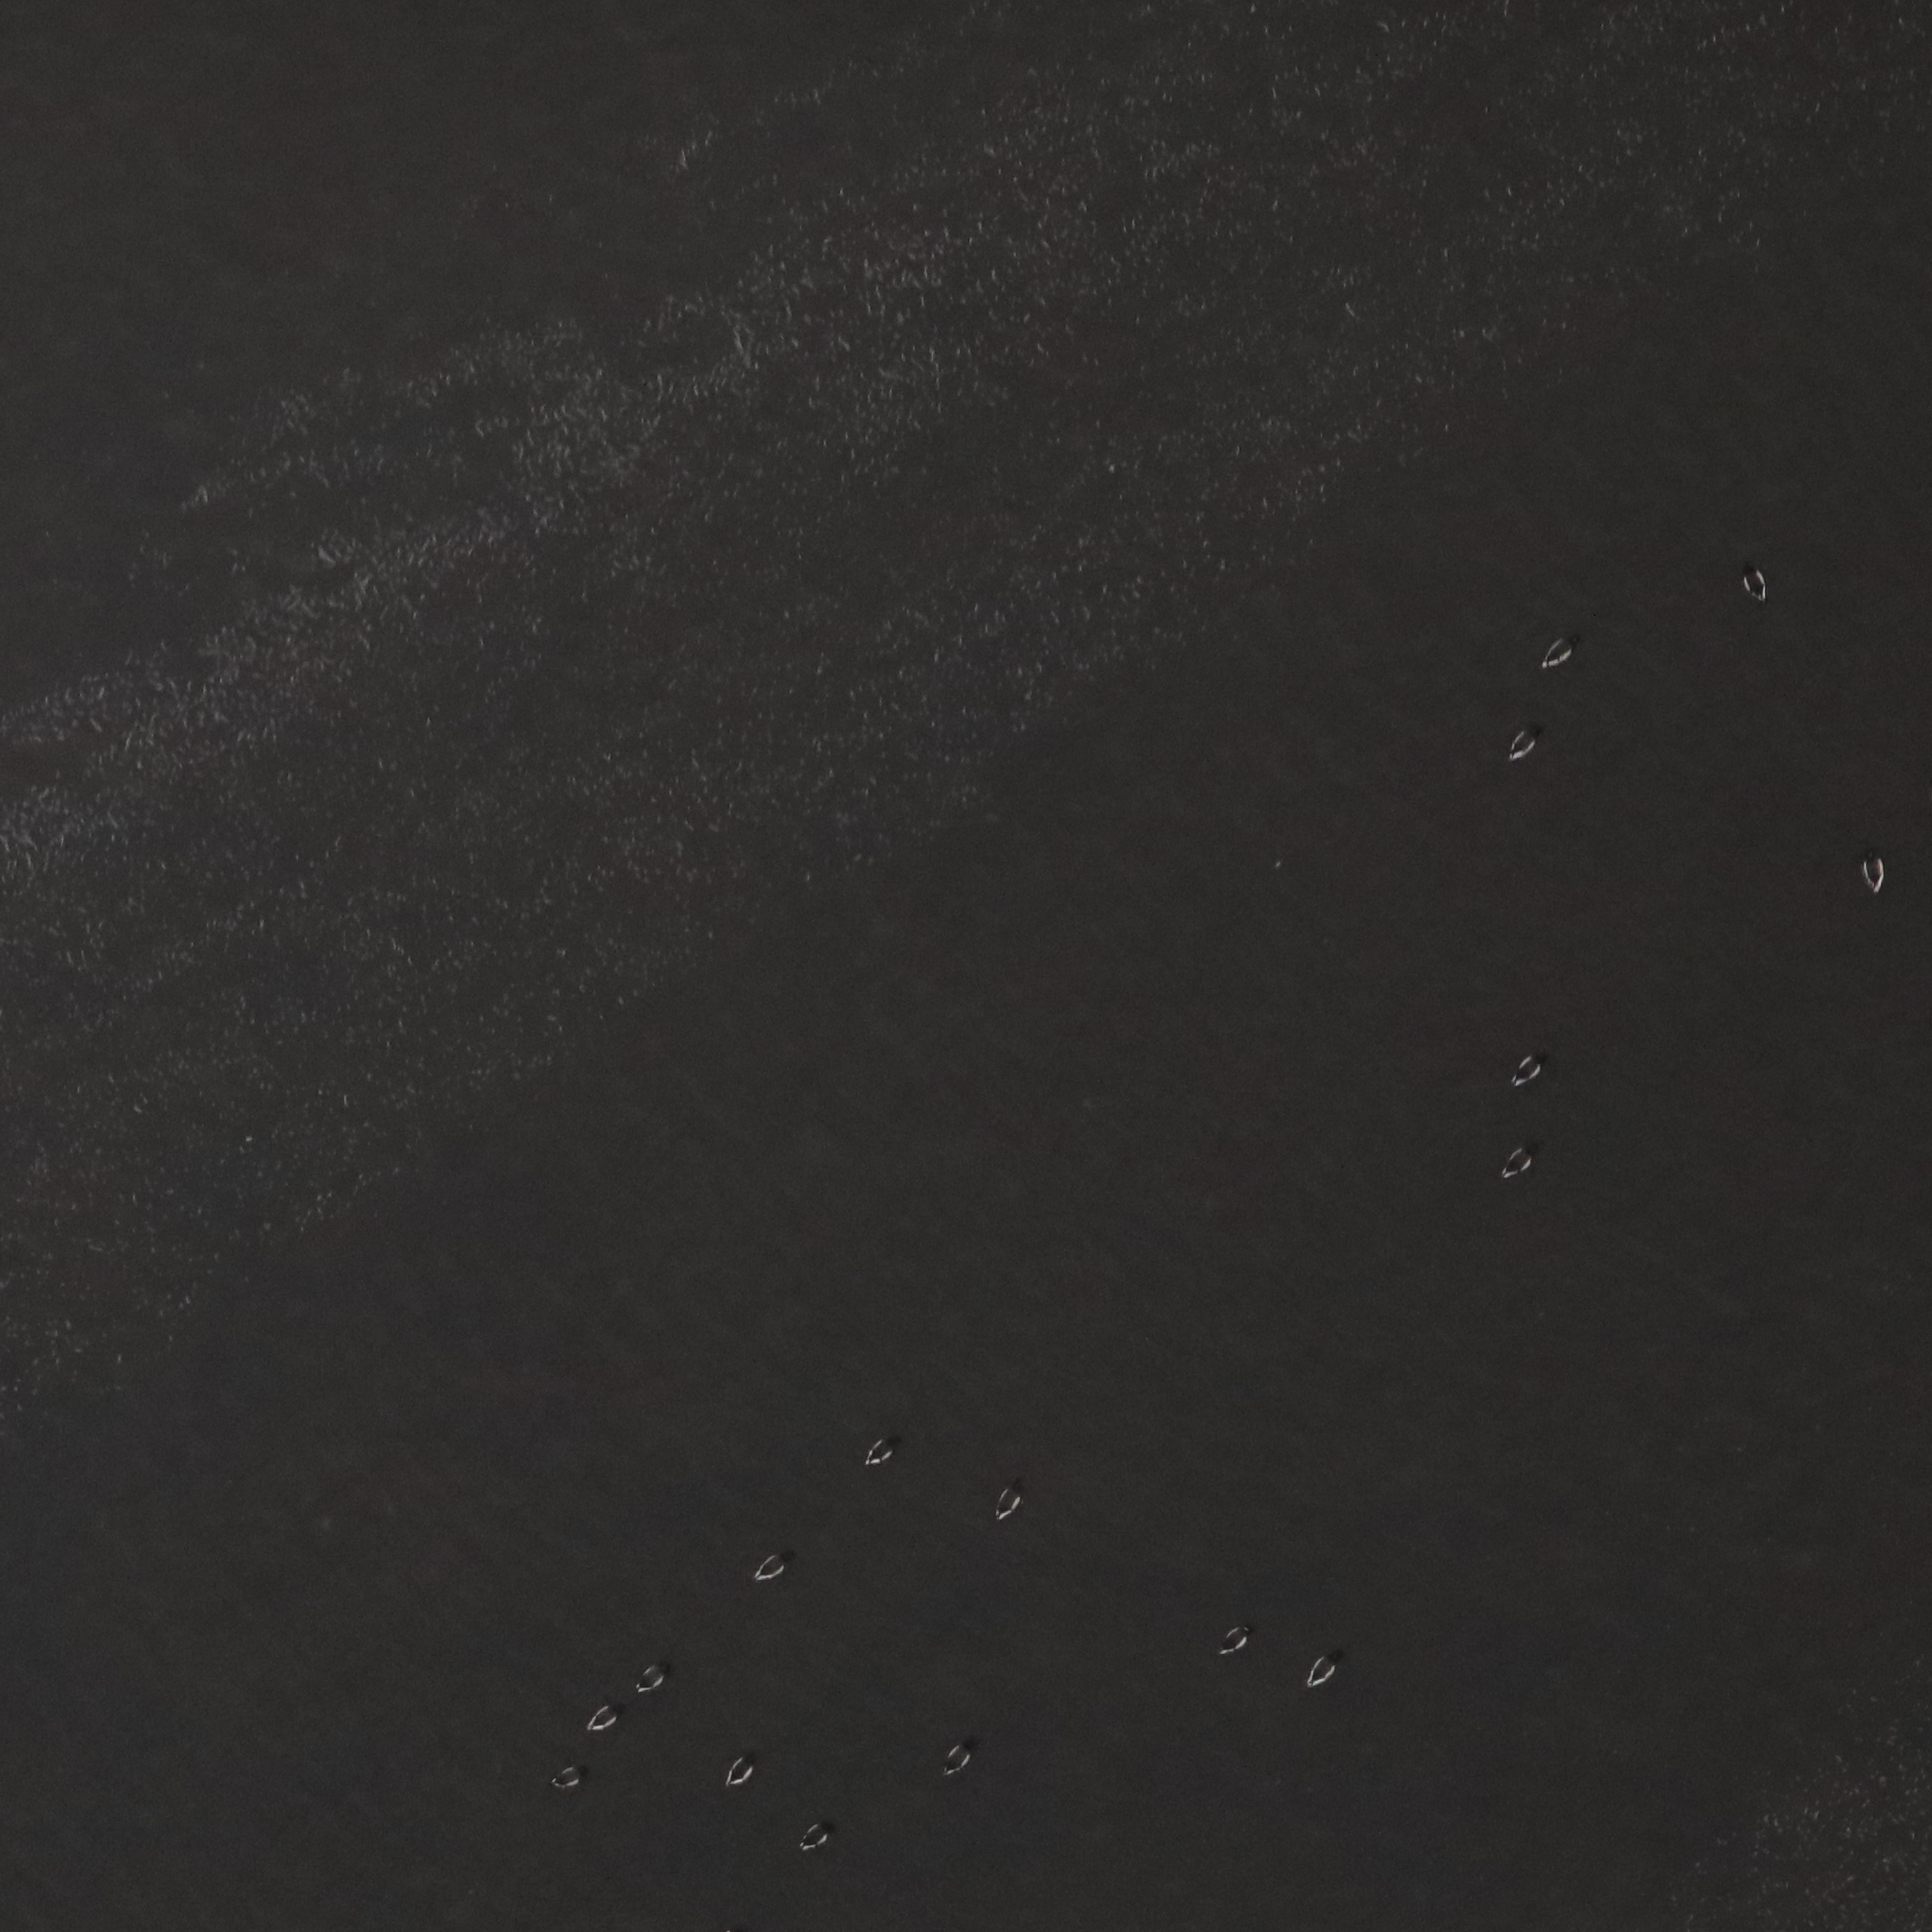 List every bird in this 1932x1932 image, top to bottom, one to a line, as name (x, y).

brant (1755, 583)
brant (1558, 652)
brant (1524, 742)
brant (1875, 873)
brant (1528, 1070)
brant (1516, 1159)
brant (883, 1446)
brant (1007, 1501)
brant (770, 1565)
brant (1235, 1641)
brant (1321, 1670)
brant (652, 1679)
brant (604, 1717)
brant (957, 1757)
brant (740, 1768)
brant (566, 1777)
brant (815, 1837)